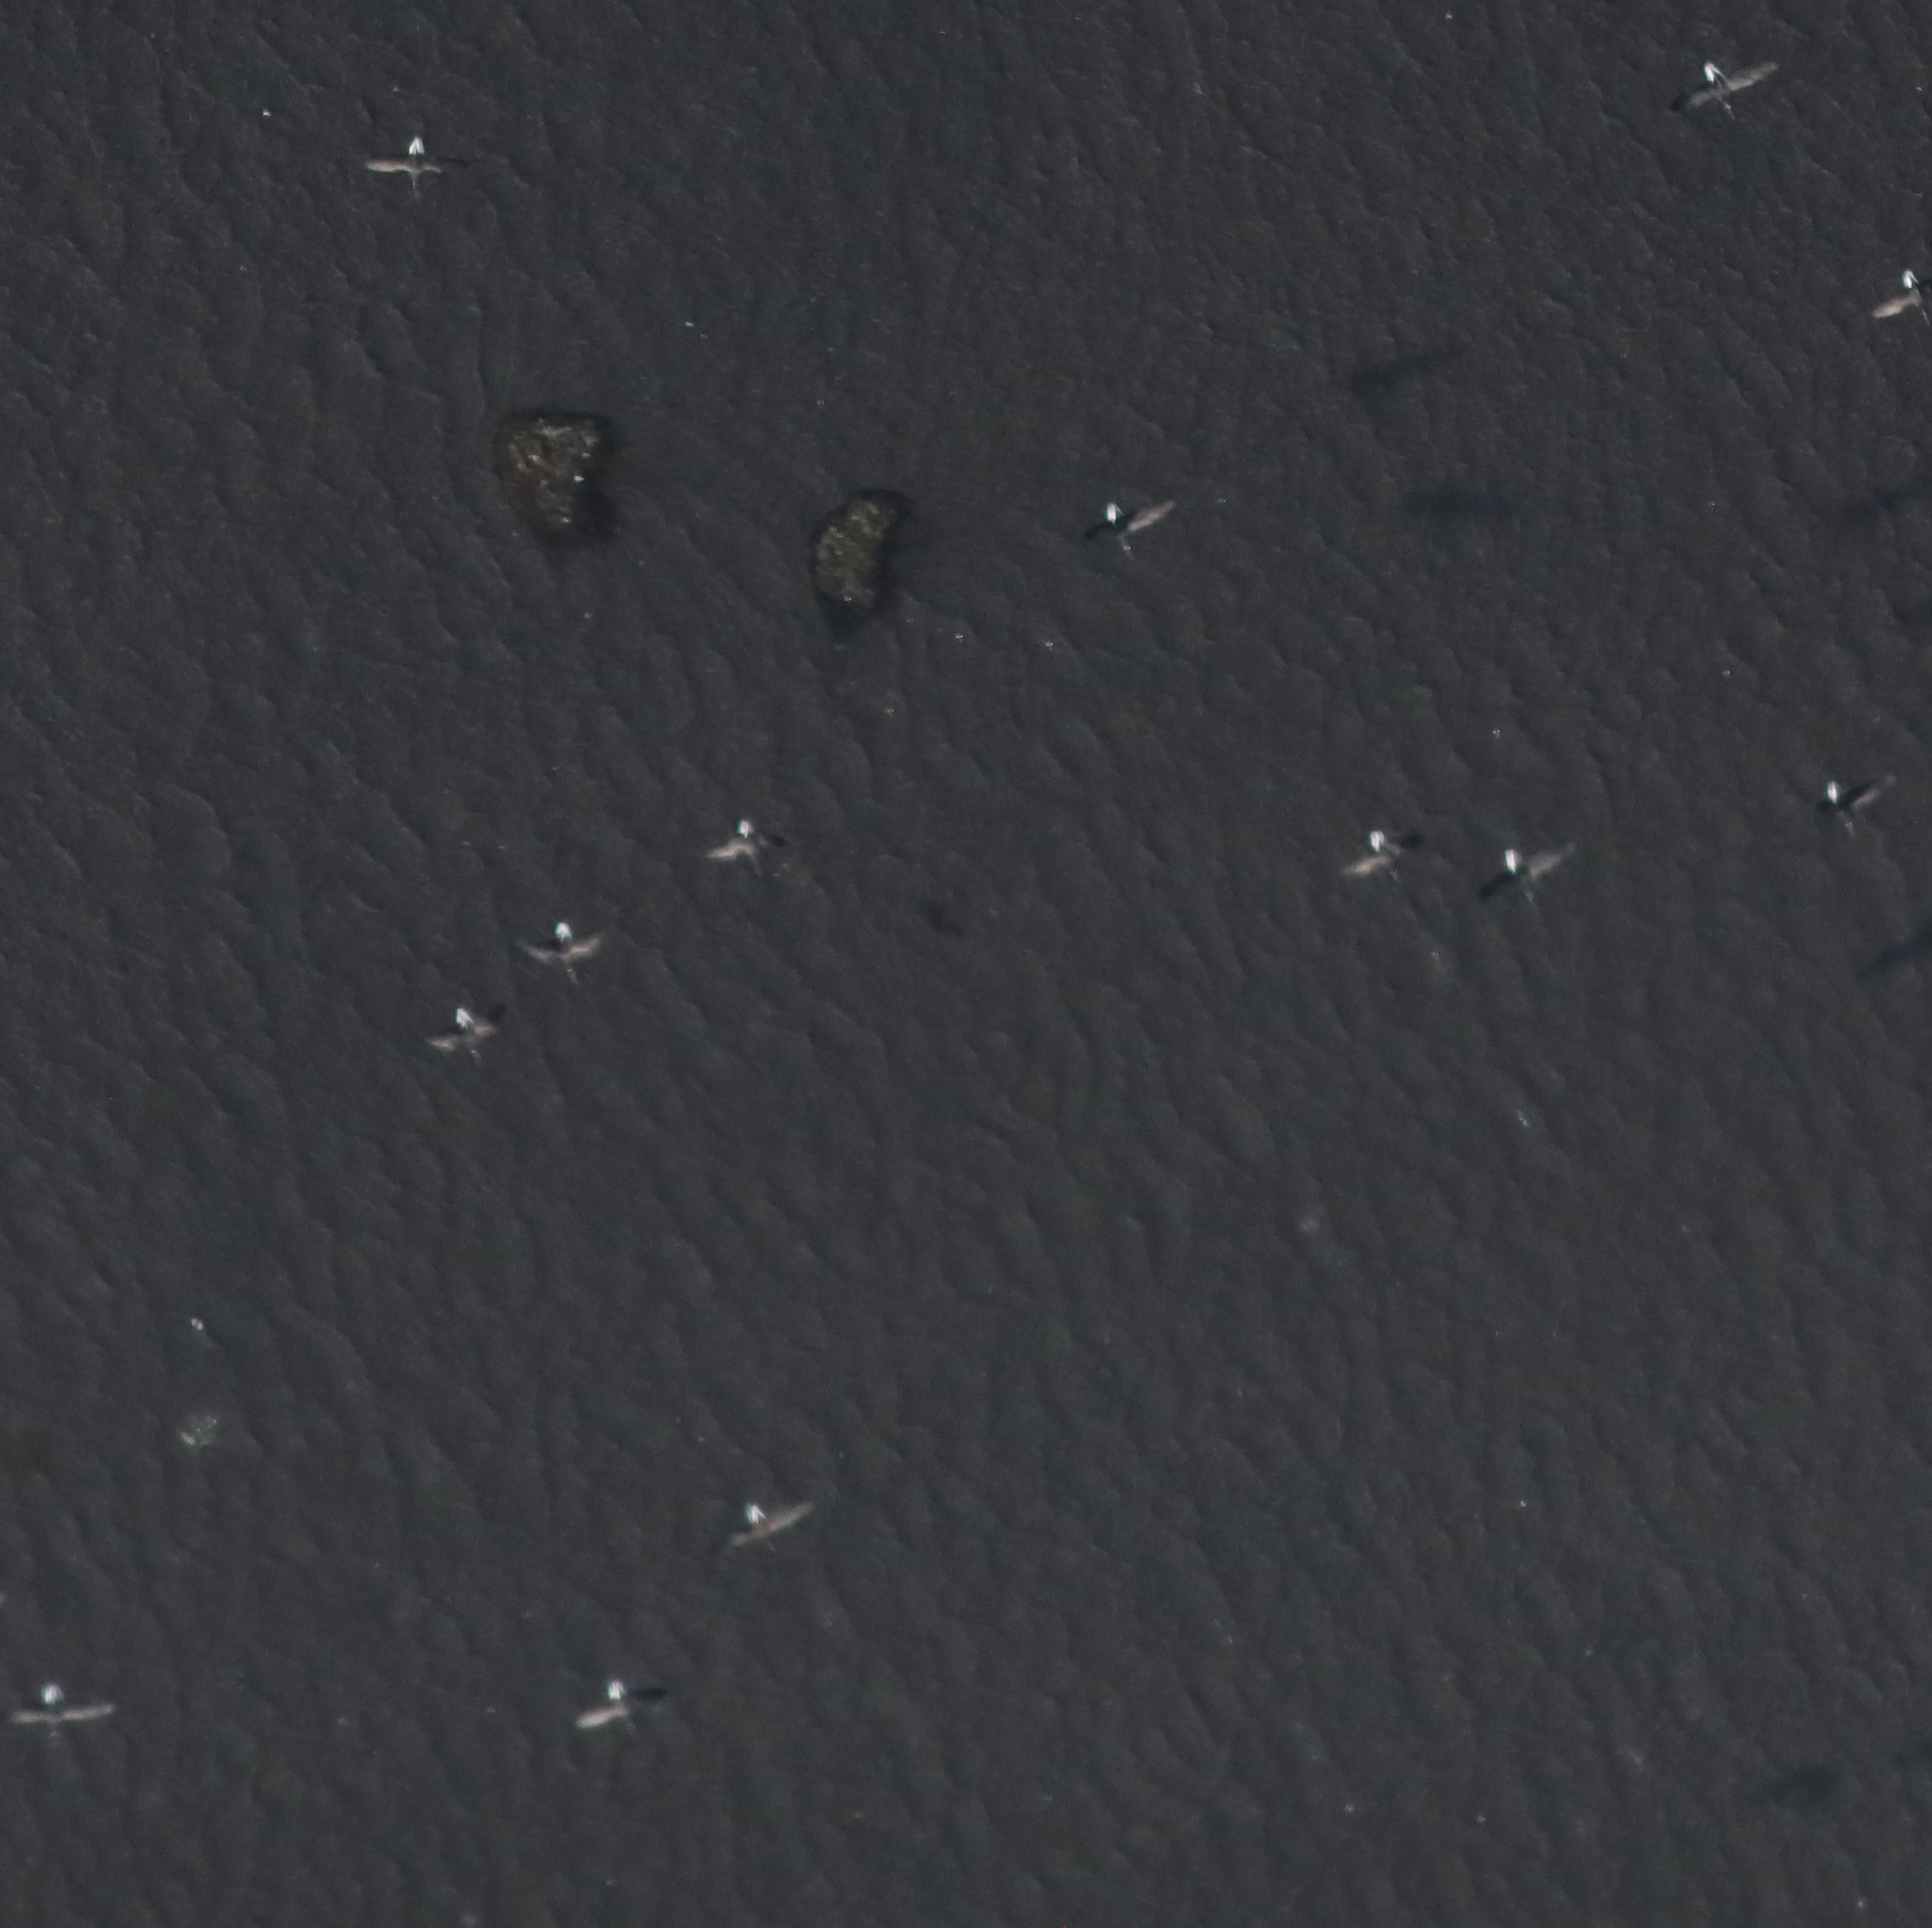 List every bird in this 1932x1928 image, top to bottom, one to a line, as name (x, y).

brant (1717, 89)
brant (415, 167)
brant (1906, 298)
brant (1118, 528)
brant (1837, 806)
brant (750, 847)
brant (1383, 858)
brant (1519, 877)
brant (565, 952)
brant (468, 1034)
brant (764, 1529)
brant (625, 1705)
brant (53, 1715)